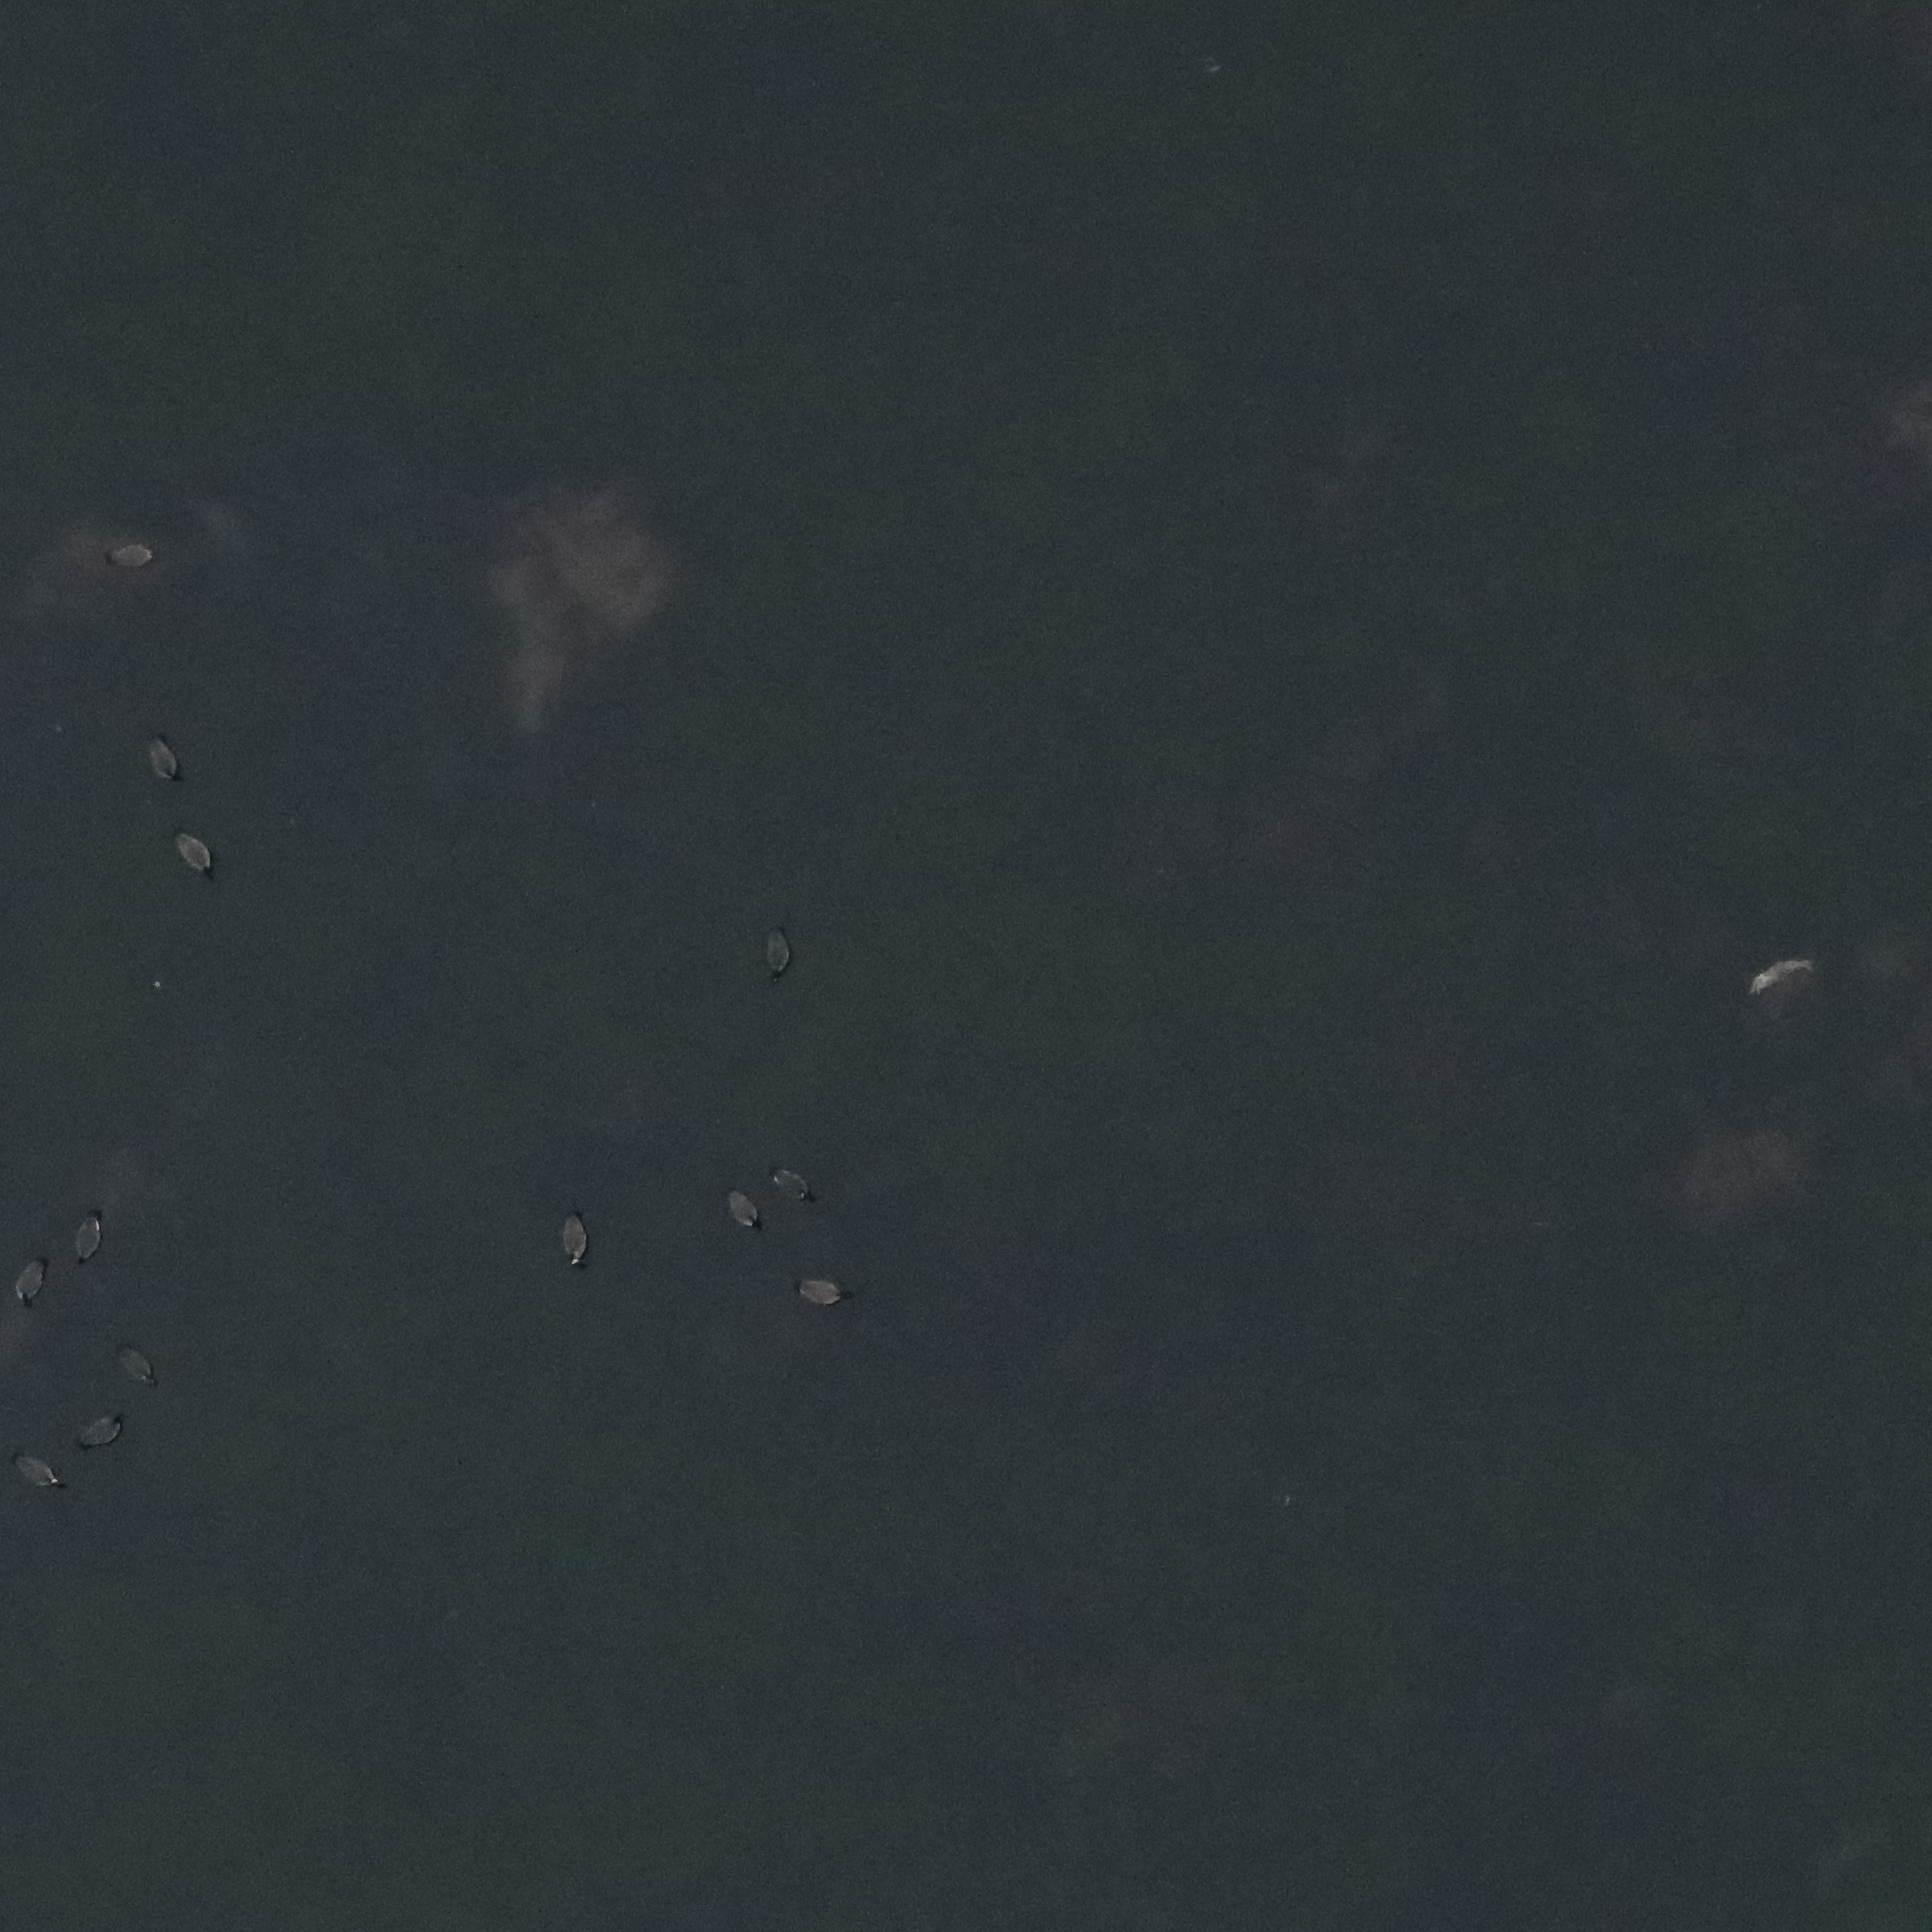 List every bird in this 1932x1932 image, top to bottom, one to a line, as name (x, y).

Canada goose (132, 555)
Canada goose (163, 758)
Canada goose (193, 852)
Canada goose (779, 955)
Canada goose (791, 1180)
Canada goose (741, 1210)
Canada goose (90, 1238)
Canada goose (575, 1240)
Canada goose (23, 1277)
Canada goose (819, 1293)
Canada goose (132, 1358)
Canada goose (100, 1431)
Canada goose (35, 1471)